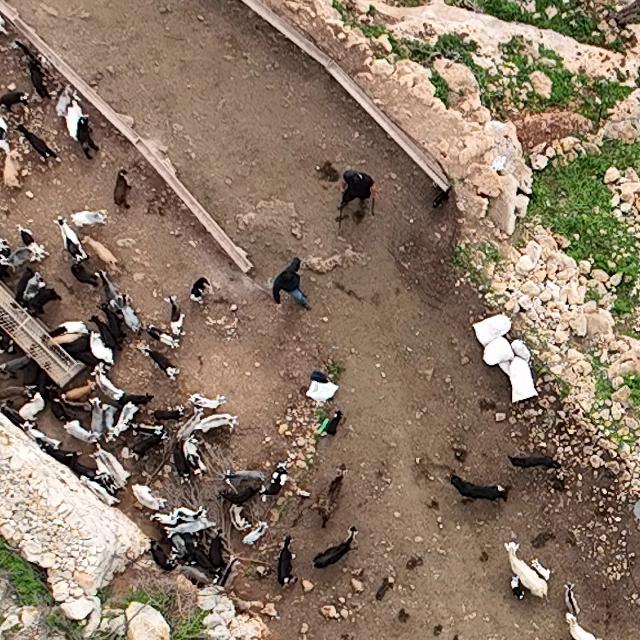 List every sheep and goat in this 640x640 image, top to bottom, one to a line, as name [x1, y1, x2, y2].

goat [0, 4, 8, 36]
goat [28, 62, 52, 100]
goat [57, 85, 70, 117]
goat [67, 89, 100, 159]
goat [0, 92, 28, 105]
goat [0, 102, 11, 152]
goat [16, 124, 62, 162]
goat [5, 150, 22, 188]
goat [113, 168, 131, 208]
goat [70, 208, 107, 228]
goat [52, 216, 87, 259]
goat [15, 225, 49, 257]
goat [0, 235, 7, 260]
goat [81, 235, 117, 263]
goat [0, 246, 10, 271]
goat [0, 247, 32, 266]
goat [72, 262, 99, 287]
goat [10, 267, 33, 309]
goat [95, 270, 120, 299]
goat [20, 273, 45, 308]
goat [189, 278, 210, 302]
goat [27, 287, 62, 316]
goat [164, 295, 186, 335]
goat [111, 300, 141, 332]
goat [97, 303, 125, 340]
goat [88, 315, 117, 350]
goat [0, 321, 16, 348]
goat [39, 321, 87, 342]
goat [147, 327, 179, 347]
goat [91, 331, 113, 364]
goat [47, 332, 81, 346]
goat [56, 337, 87, 355]
goat [27, 345, 41, 388]
goat [139, 345, 181, 379]
goat [62, 352, 100, 365]
goat [0, 355, 31, 371]
goat [36, 361, 50, 393]
goat [92, 366, 125, 399]
goat [64, 380, 94, 404]
goat [46, 386, 67, 419]
goat [0, 387, 34, 399]
goat [20, 393, 44, 420]
goat [121, 393, 153, 405]
goat [60, 394, 92, 412]
goat [187, 394, 227, 407]
goat [89, 396, 103, 432]
goat [113, 402, 137, 435]
goat [100, 403, 116, 442]
goat [154, 406, 186, 421]
goat [177, 407, 203, 440]
goat [1, 408, 37, 428]
goat [195, 413, 239, 433]
goat [62, 420, 99, 443]
goat [19, 422, 61, 448]
goat [132, 424, 164, 435]
goat [133, 431, 162, 459]
goat [184, 441, 207, 475]
goat [39, 444, 71, 463]
goat [173, 444, 192, 481]
goat [98, 447, 130, 484]
goat [70, 453, 96, 477]
goat [92, 454, 115, 491]
goat [321, 463, 345, 526]
goat [260, 467, 287, 502]
goat [225, 471, 265, 483]
goat [79, 475, 121, 505]
goat [130, 484, 166, 510]
goat [219, 487, 260, 503]
goat [228, 505, 251, 531]
goat [175, 507, 207, 518]
goat [149, 514, 177, 525]
goat [165, 516, 215, 536]
goat [243, 522, 268, 546]
goat [314, 525, 357, 569]
goat [208, 528, 226, 568]
goat [183, 533, 196, 565]
goat [277, 535, 295, 588]
goat [169, 536, 186, 561]
goat [149, 537, 177, 570]
goat [504, 539, 548, 599]
goat [193, 549, 220, 575]
goat [217, 555, 241, 588]
goat [532, 559, 550, 580]
goat [180, 566, 208, 584]
goat [510, 577, 525, 599]
goat [563, 582, 579, 615]
goat [565, 614, 610, 639]